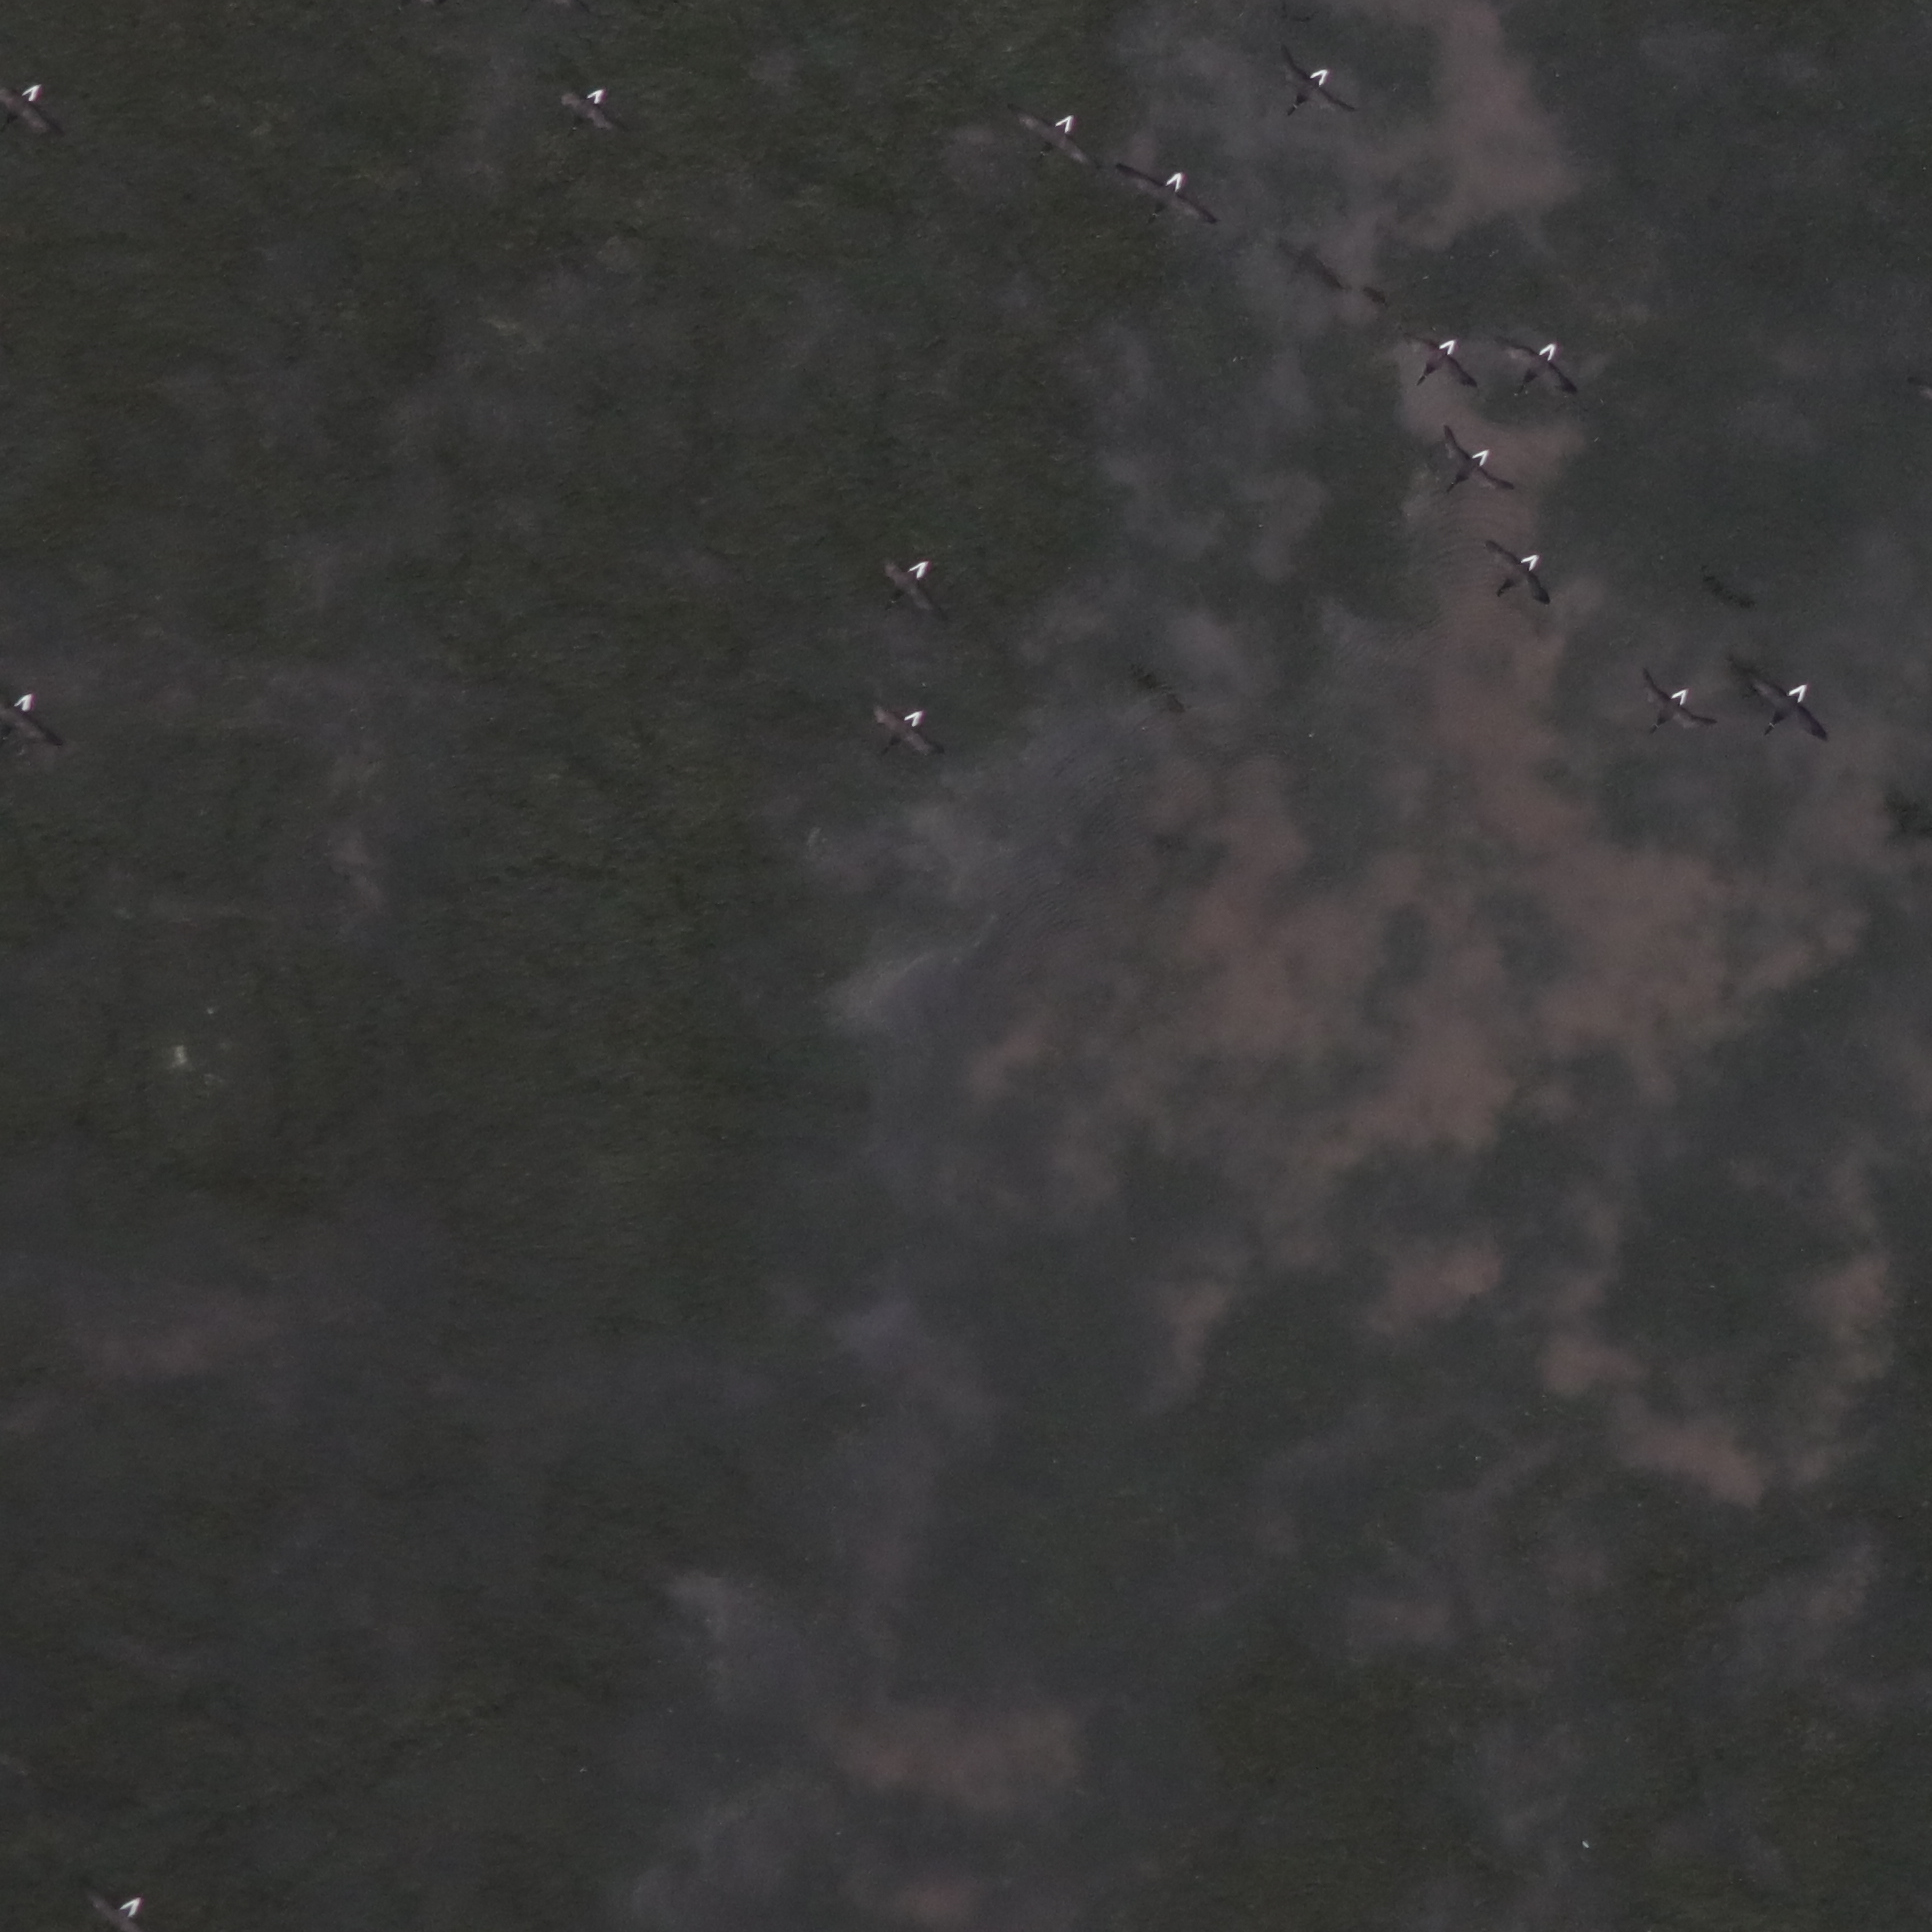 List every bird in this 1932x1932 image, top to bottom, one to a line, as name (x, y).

brant (1306, 91)
brant (18, 104)
brant (590, 109)
brant (1047, 137)
brant (1164, 191)
brant (1434, 359)
brant (1539, 366)
brant (1468, 470)
brant (1524, 570)
brant (909, 579)
brant (1676, 708)
brant (1788, 710)
brant (21, 720)
brant (907, 729)
brant (118, 1921)